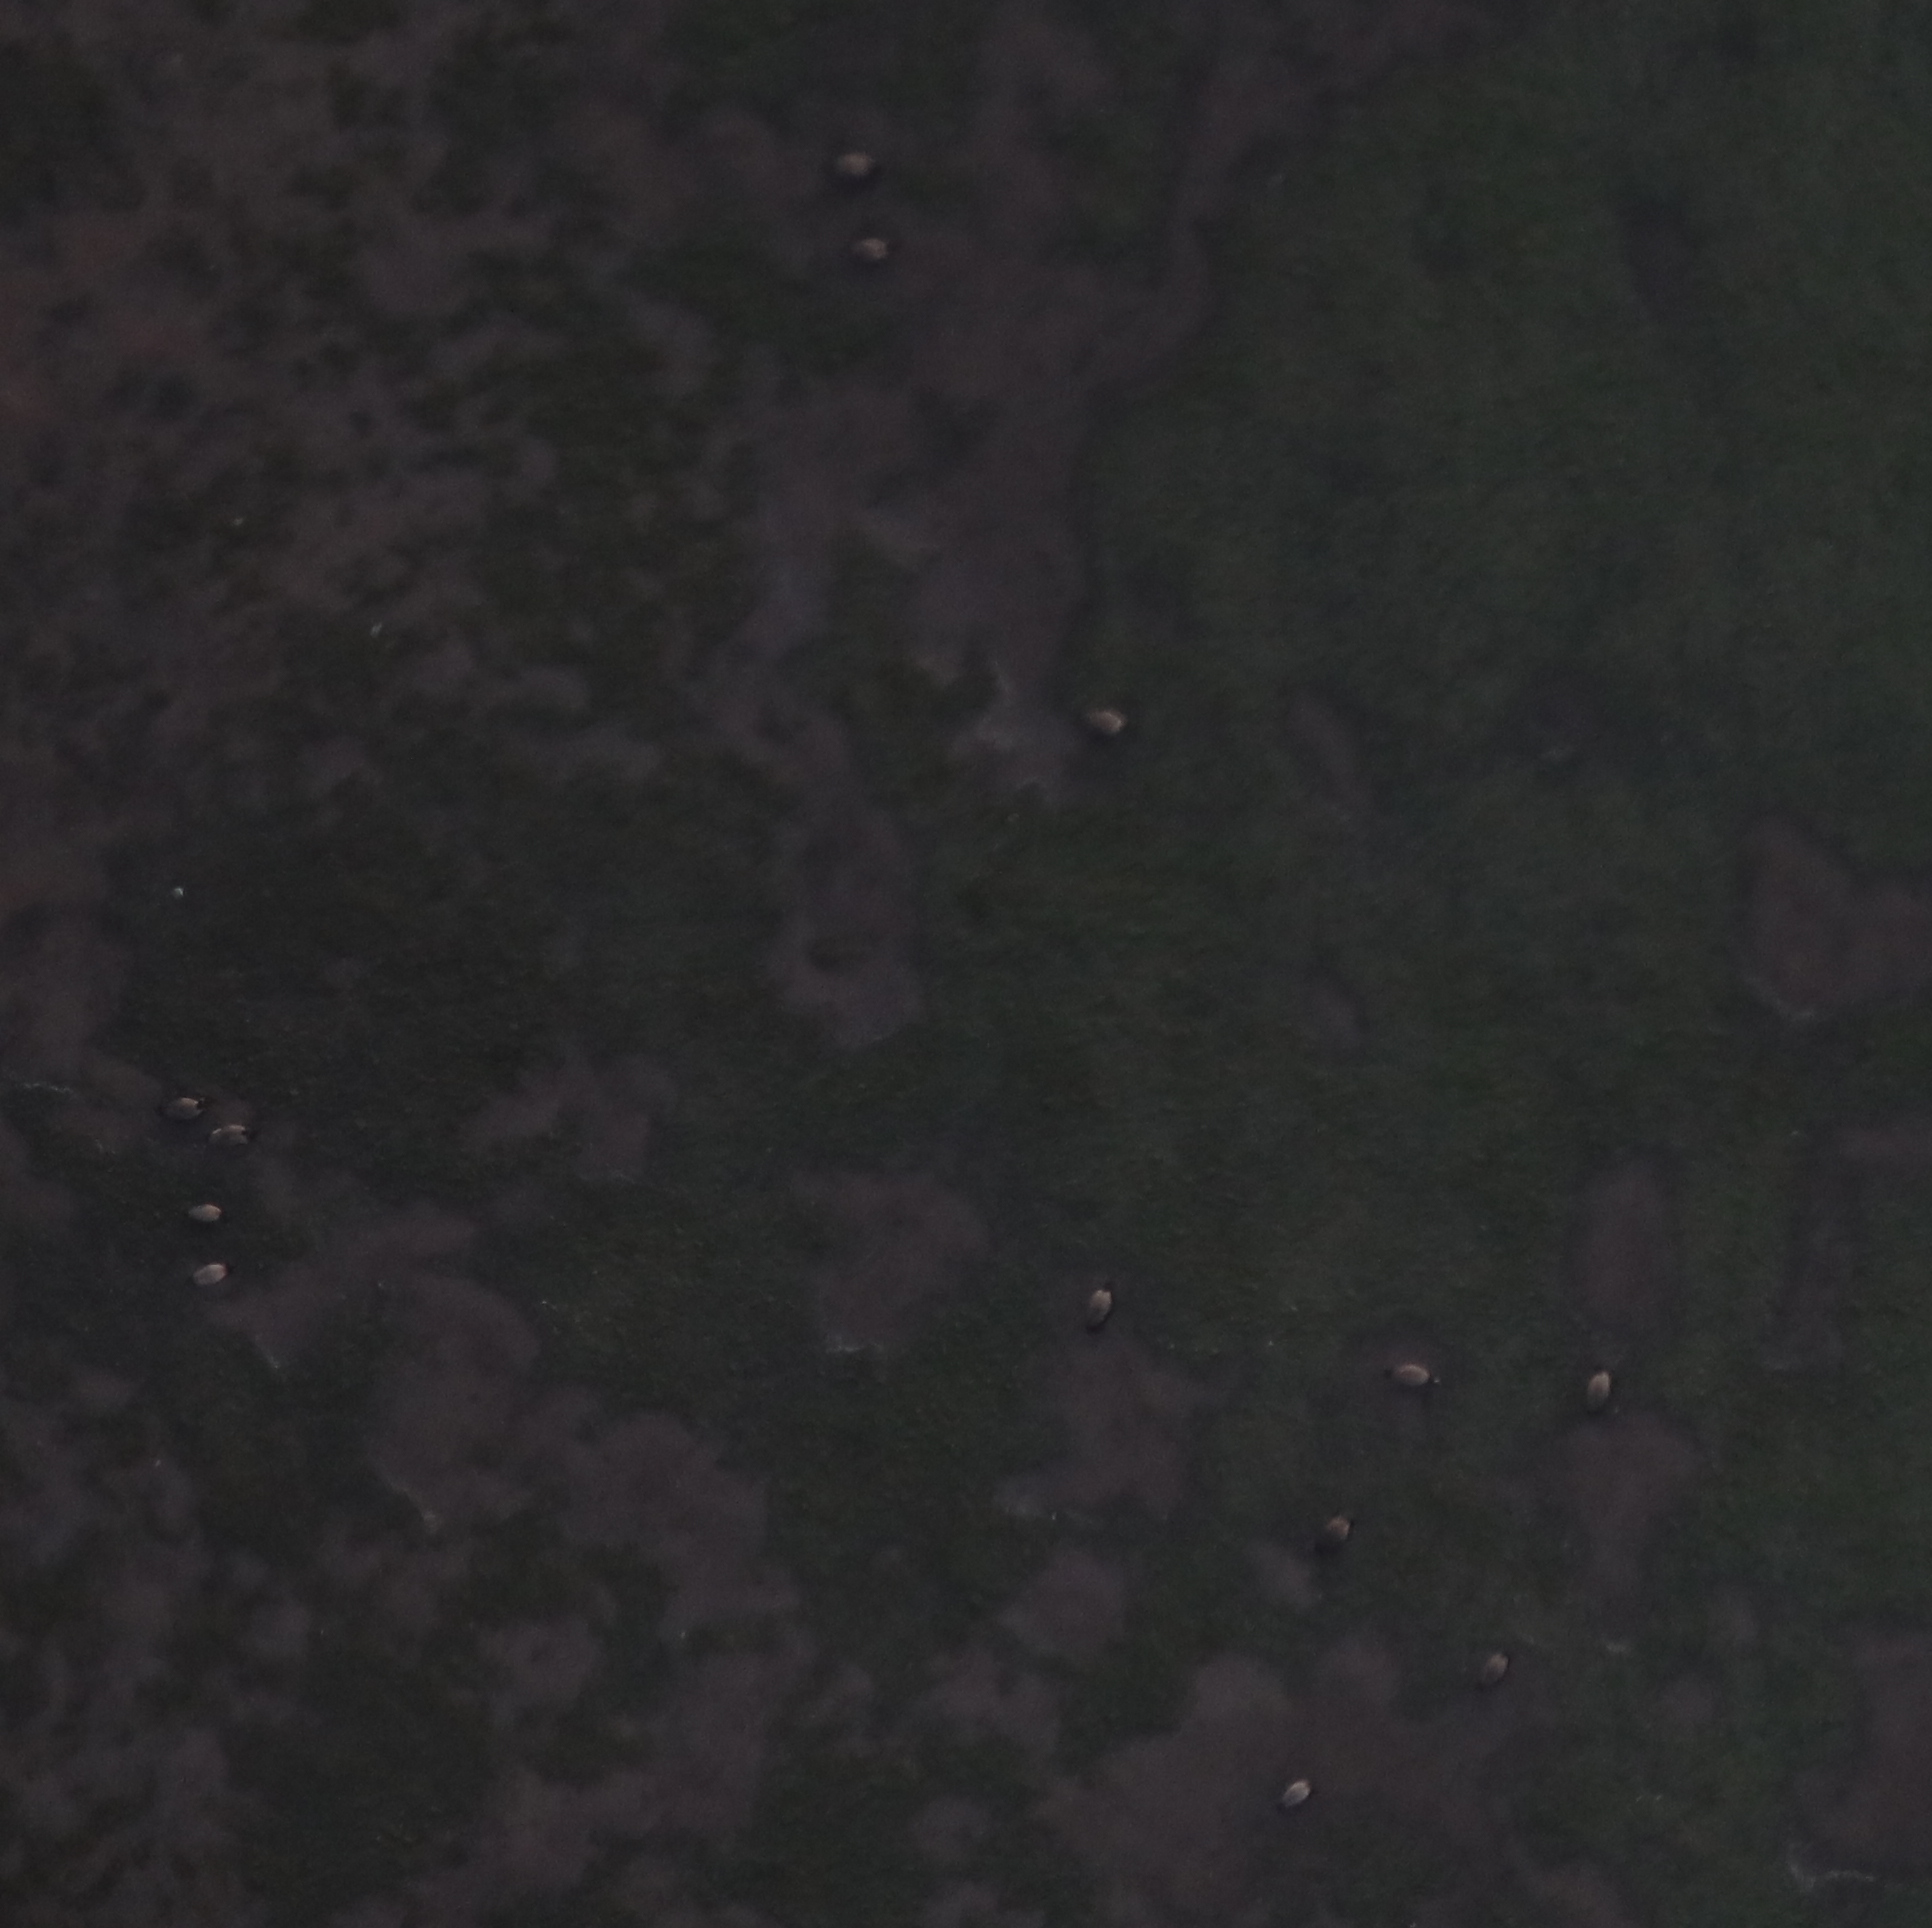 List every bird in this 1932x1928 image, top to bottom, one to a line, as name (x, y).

Canada goose (854, 164)
Canada goose (874, 255)
Canada goose (1105, 722)
Canada goose (182, 1107)
Canada goose (232, 1139)
Canada goose (206, 1210)
Canada goose (212, 1273)
Canada goose (1094, 1300)
Canada goose (1412, 1375)
Canada goose (1598, 1391)
Canada goose (1343, 1532)
Canada goose (1492, 1668)
Canada goose (1296, 1797)